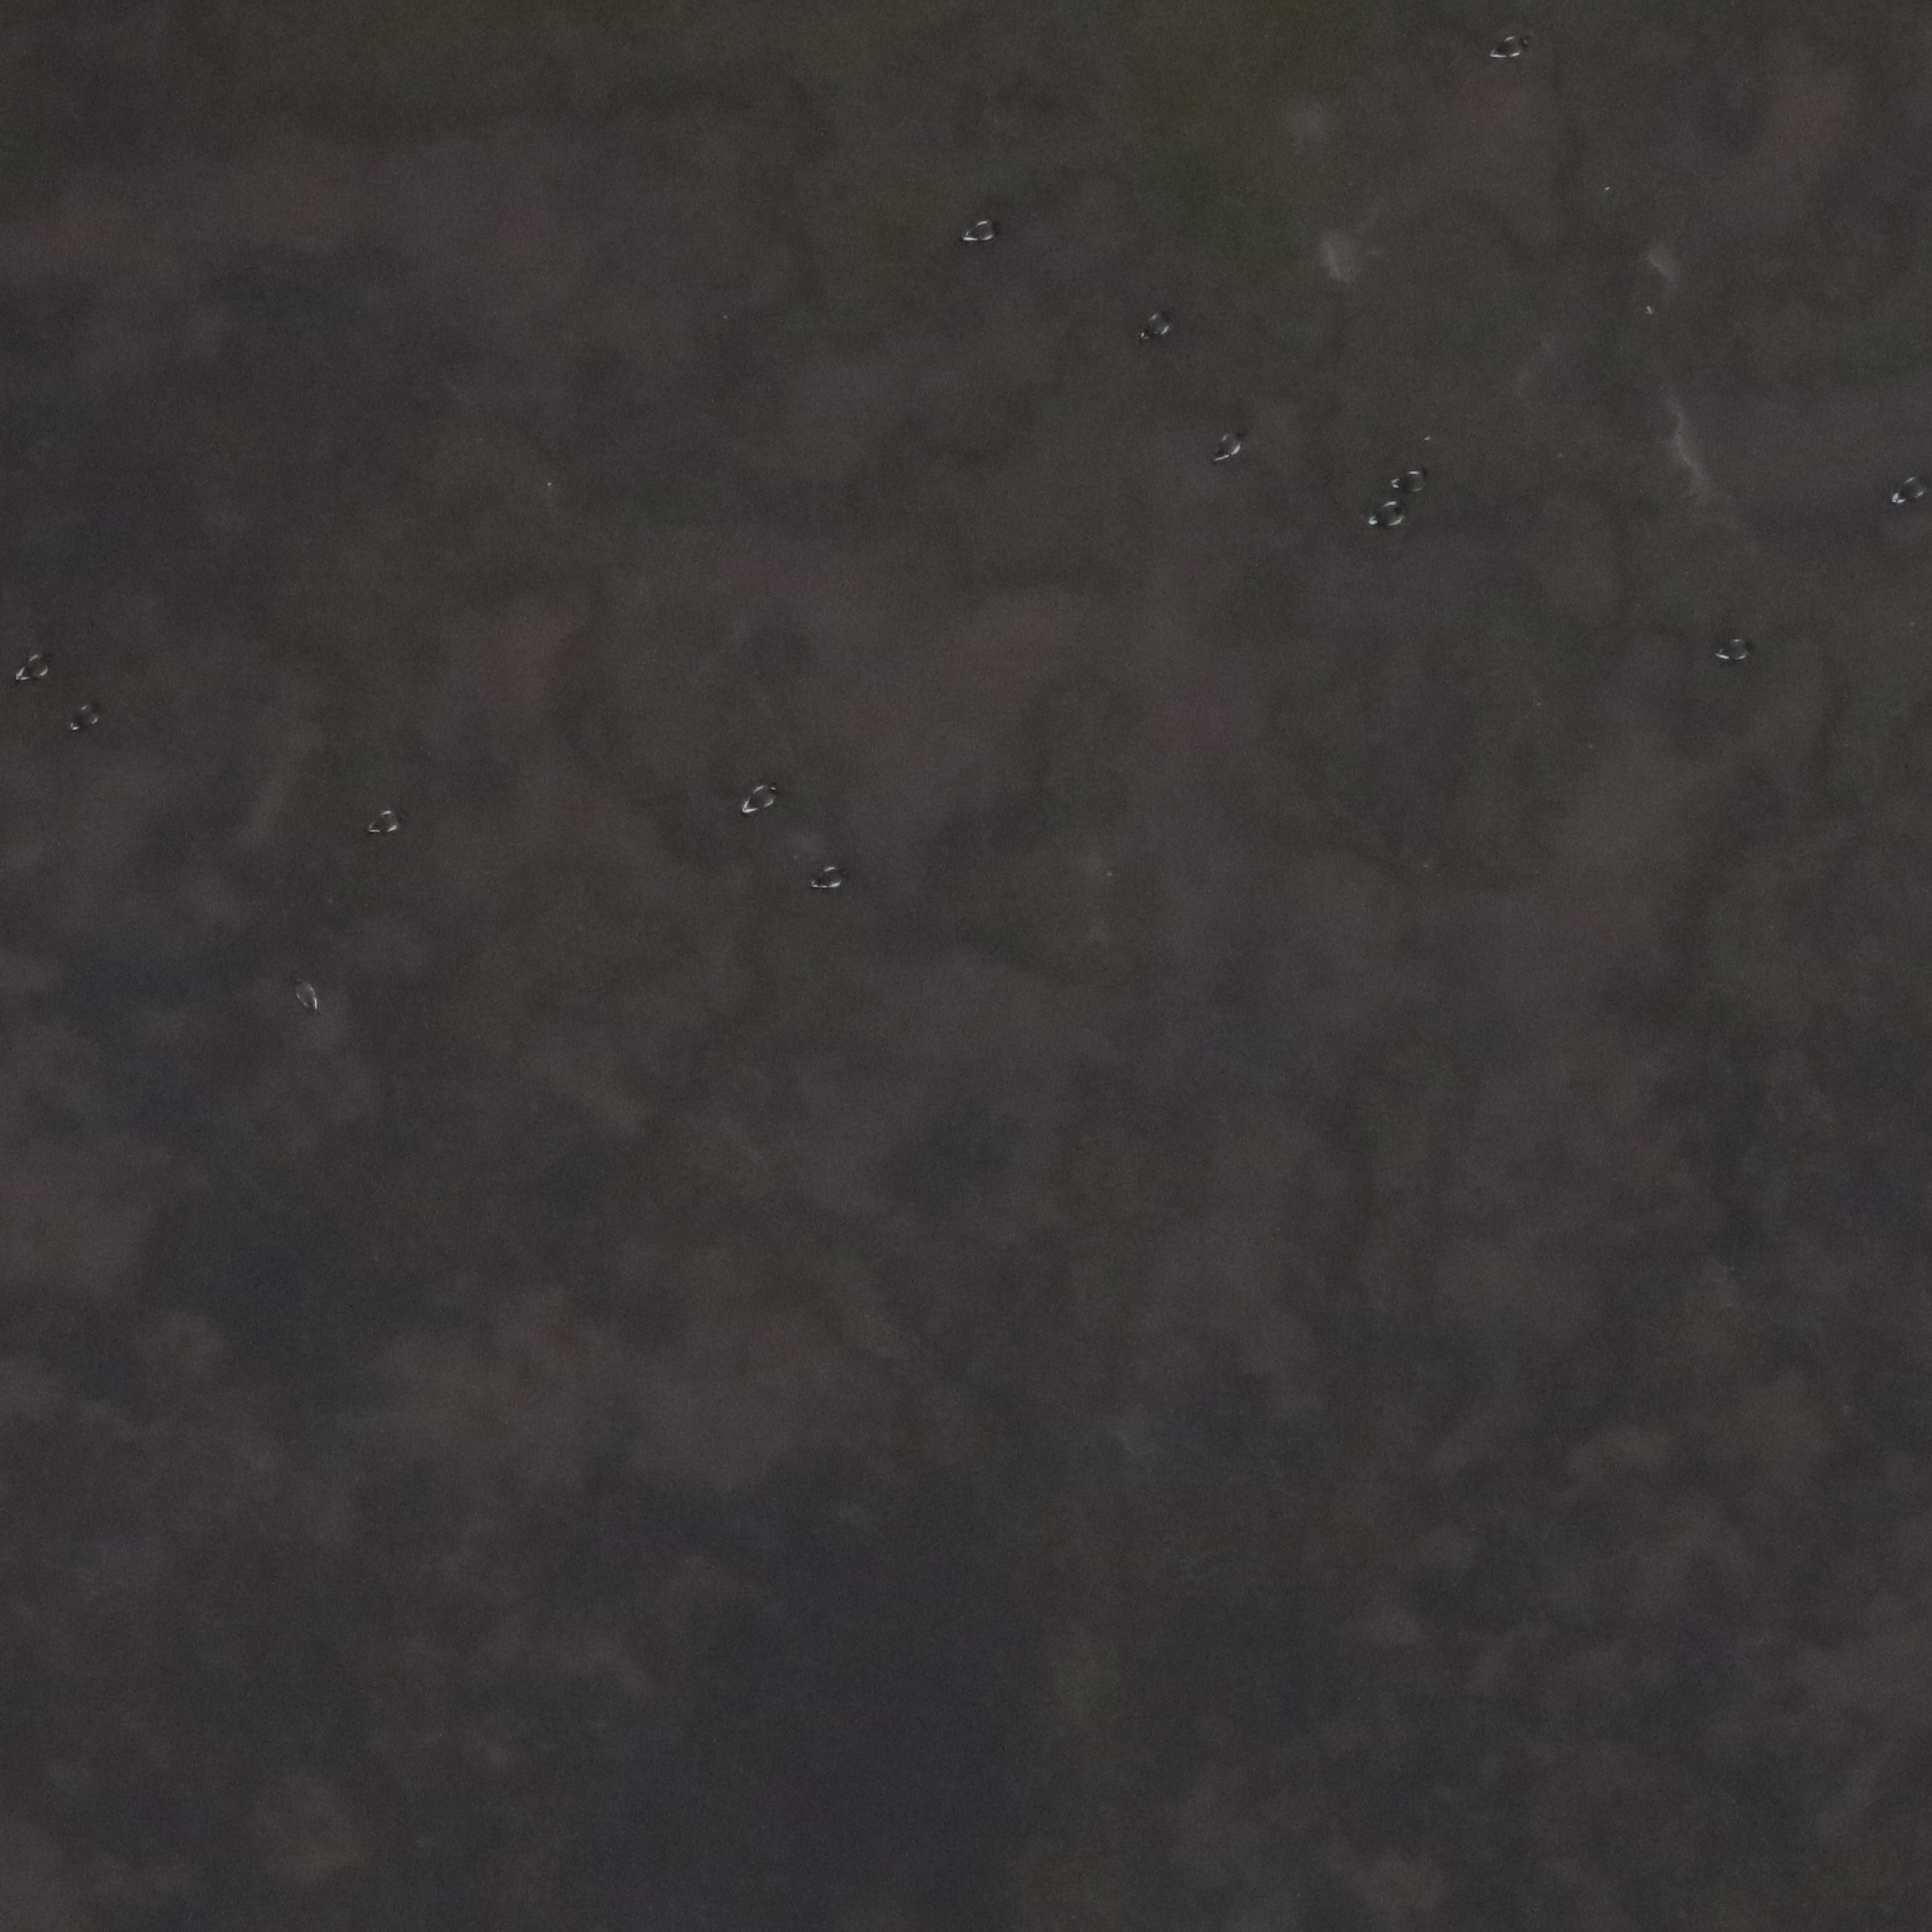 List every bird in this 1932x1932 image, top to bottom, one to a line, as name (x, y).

brant (1504, 45)
brant (981, 229)
brant (1156, 324)
brant (1229, 444)
brant (1413, 482)
brant (1911, 489)
brant (1387, 515)
brant (1735, 649)
brant (35, 666)
brant (85, 717)
brant (759, 796)
brant (384, 821)
brant (830, 877)